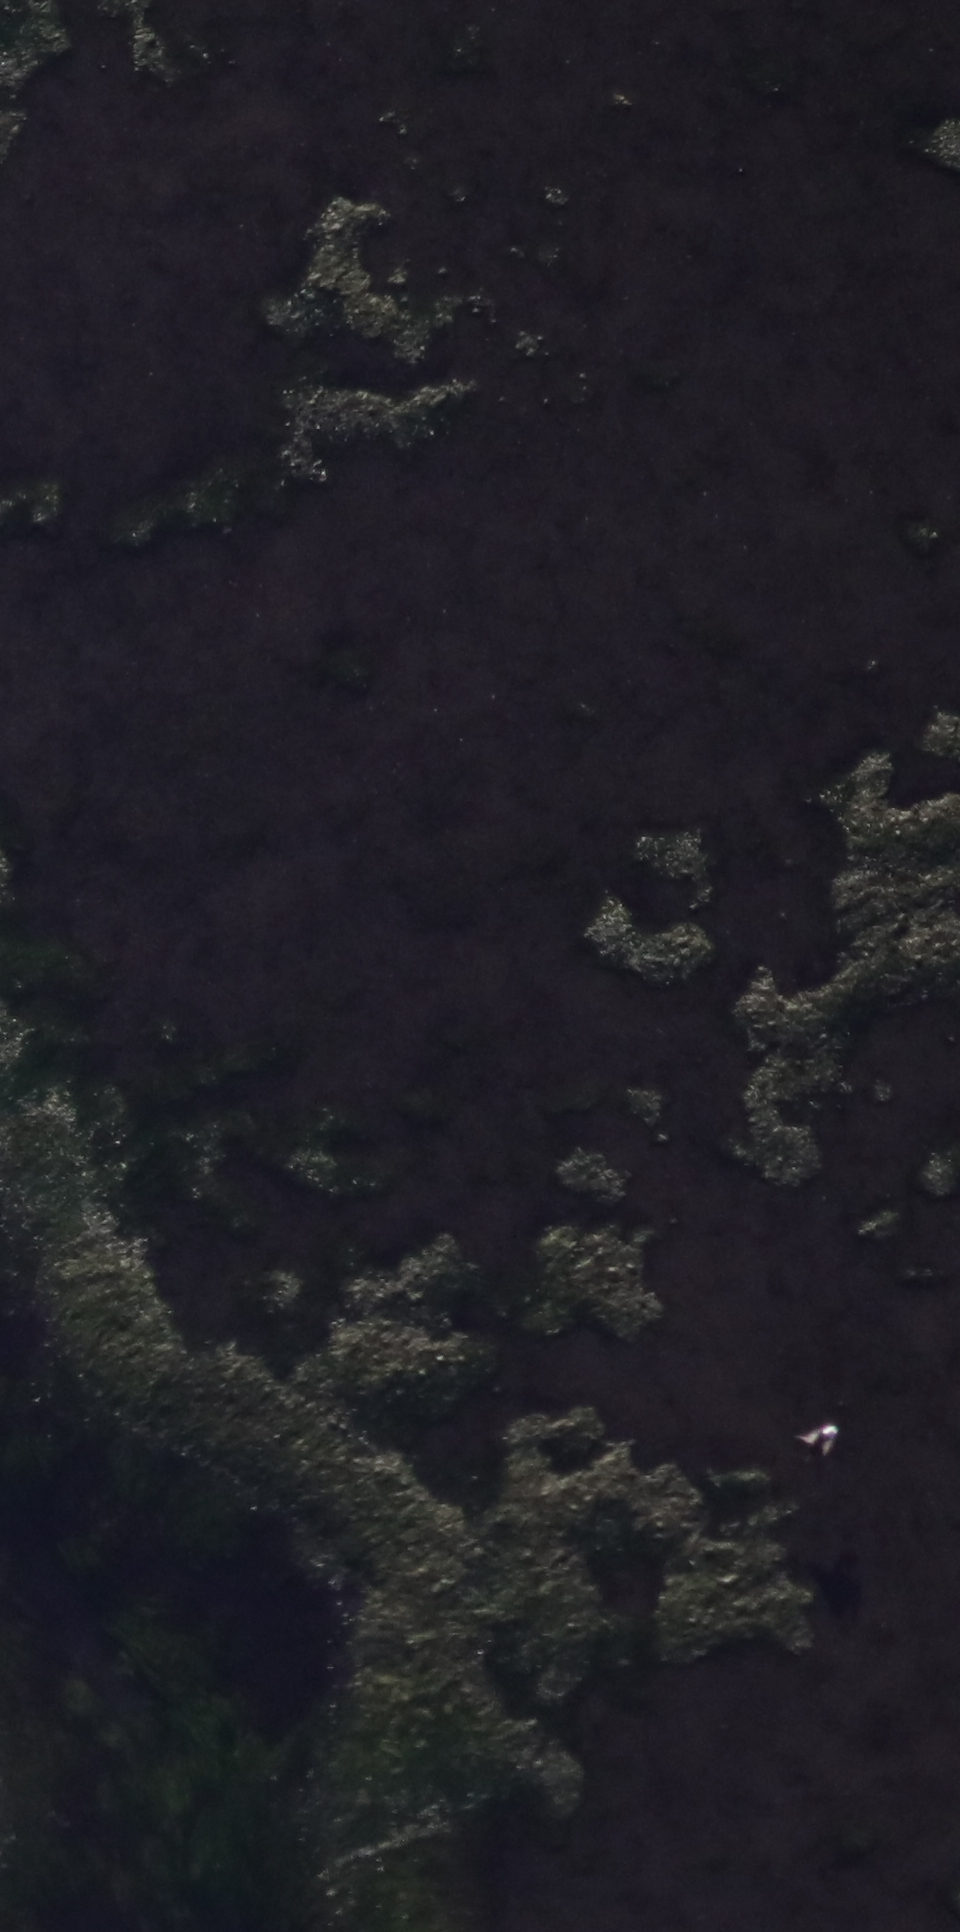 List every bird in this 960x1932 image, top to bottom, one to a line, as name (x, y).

brant (821, 1438)